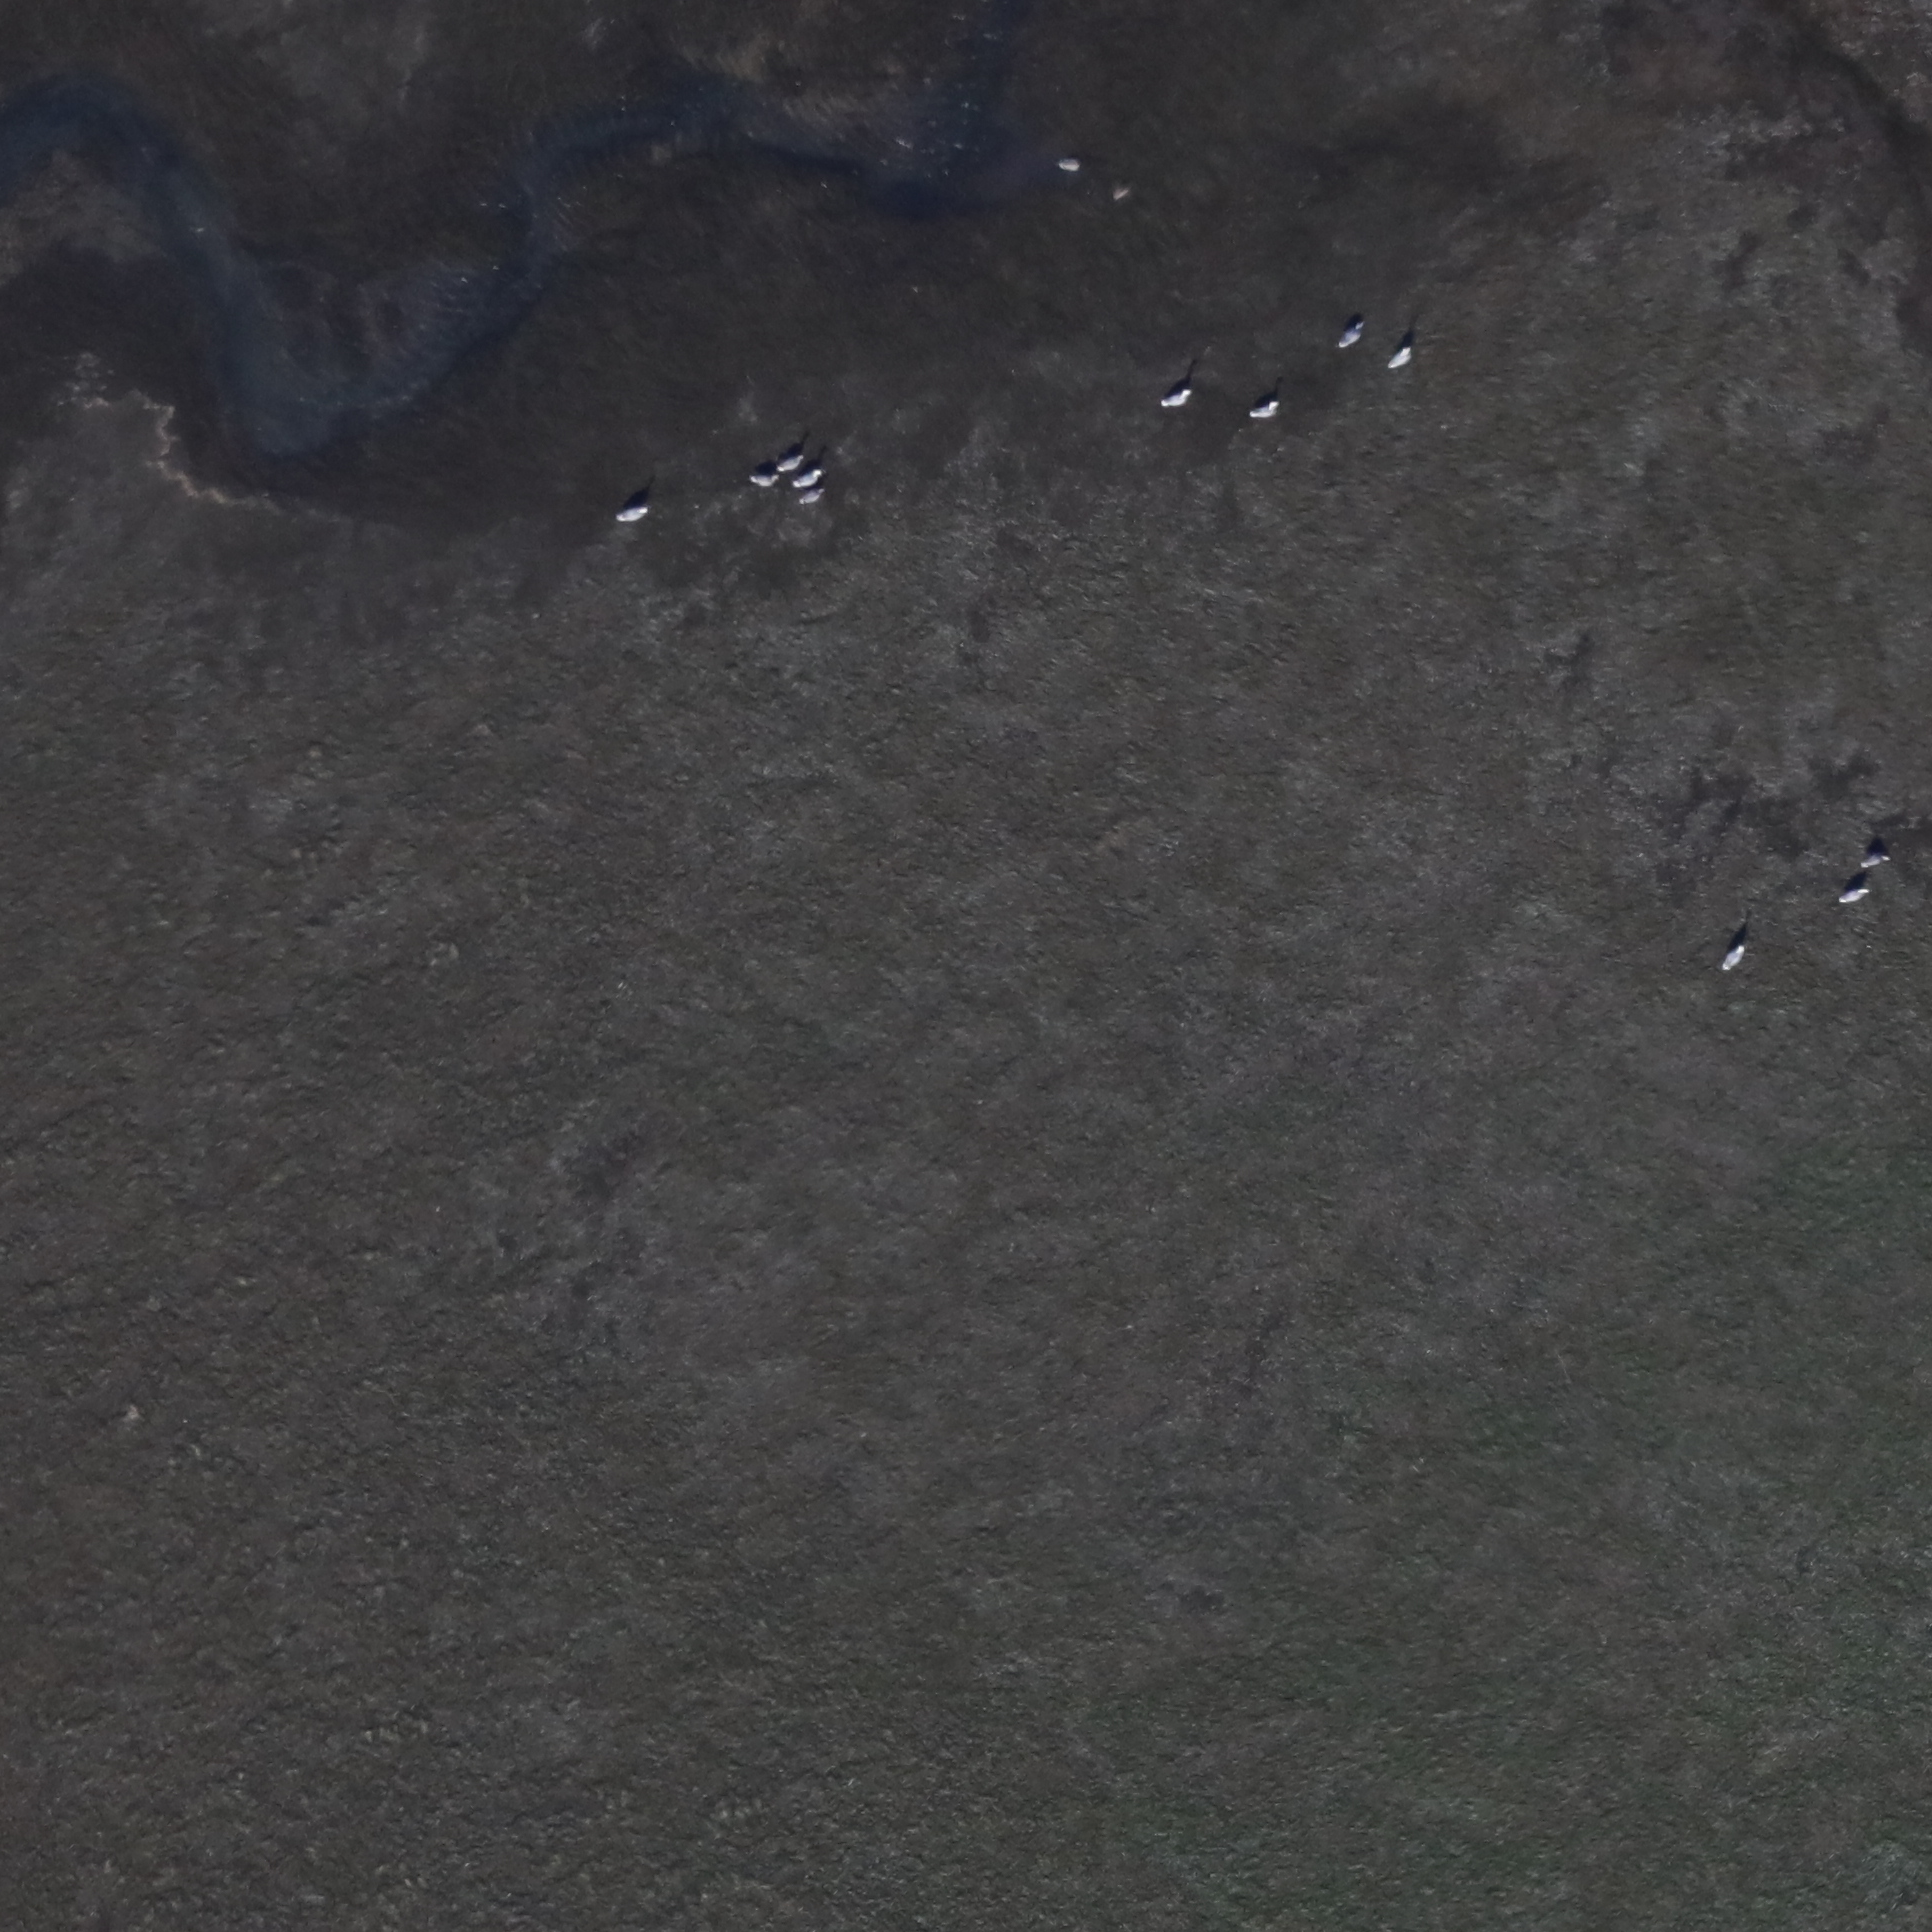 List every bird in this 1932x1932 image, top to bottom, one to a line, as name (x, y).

emperor goose (1349, 334)
emperor goose (1399, 359)
emperor goose (1177, 401)
emperor goose (1261, 409)
emperor goose (786, 462)
emperor goose (764, 478)
emperor goose (807, 479)
emperor goose (812, 498)
emperor goose (634, 514)
emperor goose (1877, 859)
emperor goose (1853, 896)
emperor goose (1734, 958)